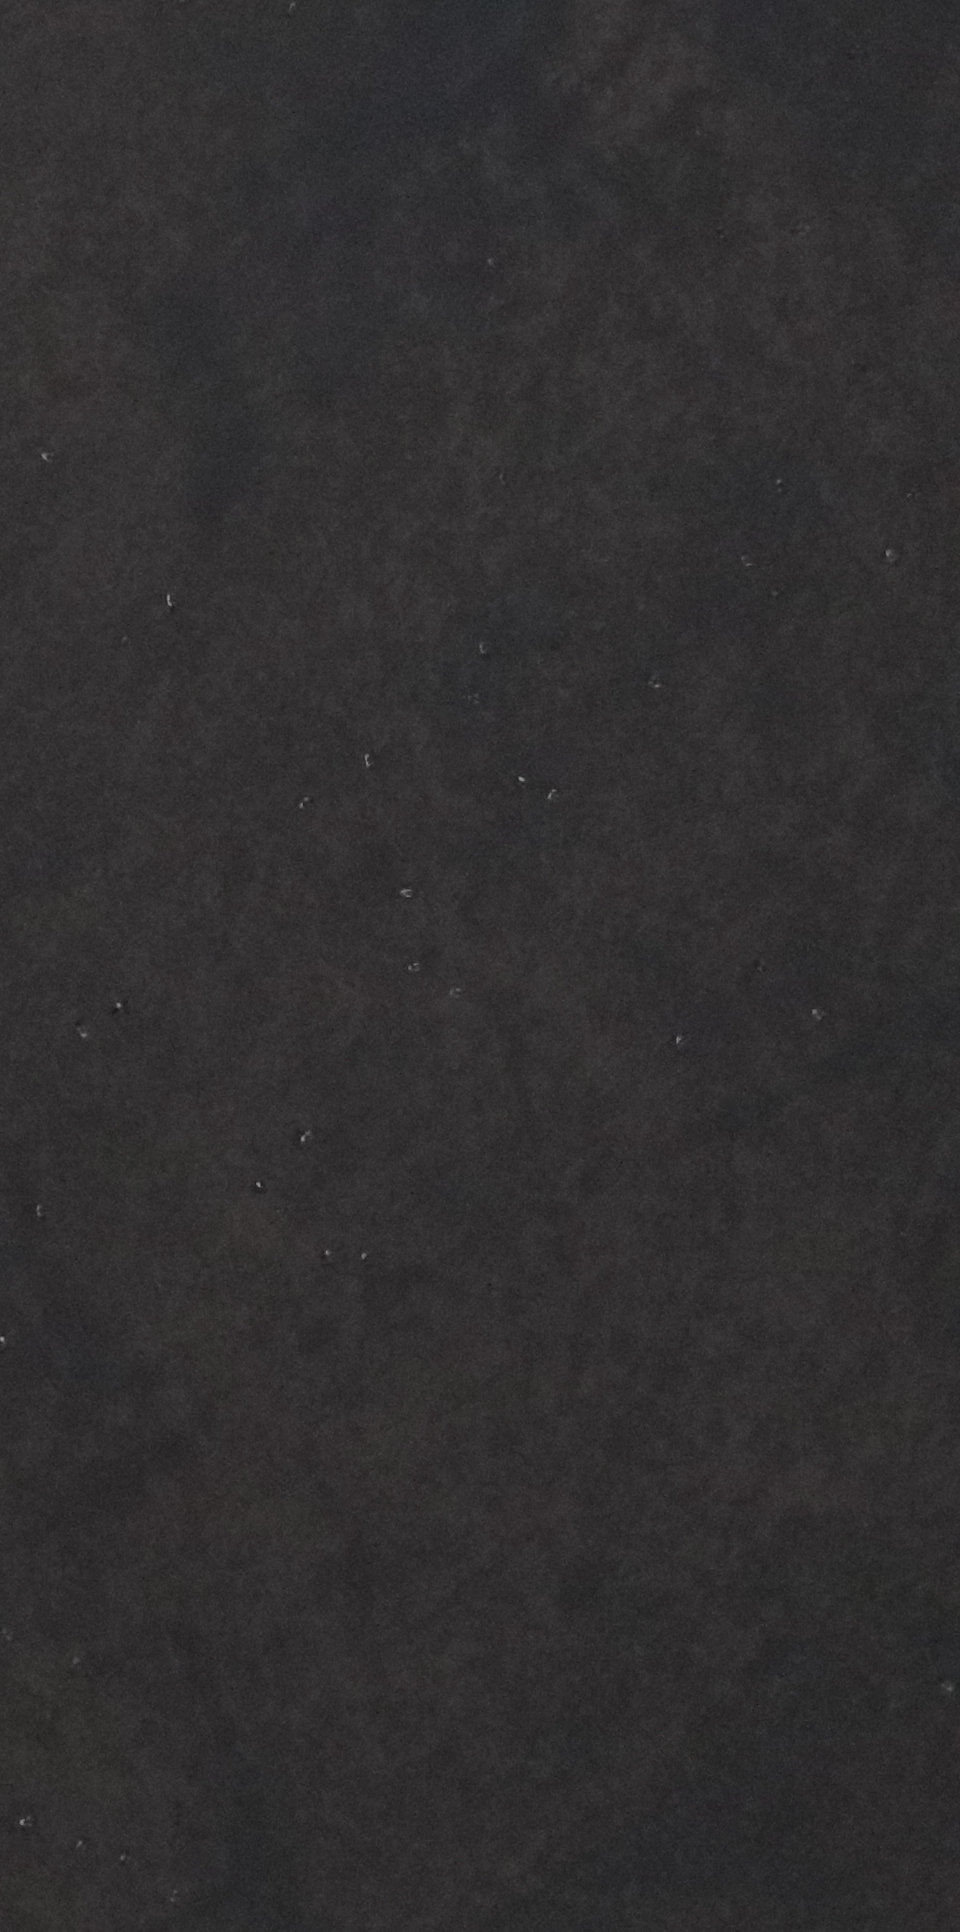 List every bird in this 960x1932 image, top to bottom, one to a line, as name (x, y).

other bird (183, 1)
other bird (294, 13)
brant (45, 452)
other bird (504, 479)
other bird (778, 484)
other bird (917, 493)
other bird (892, 557)
other bird (747, 559)
other bird (775, 593)
brant (174, 601)
brant (480, 640)
brant (124, 647)
brant (653, 682)
brant (469, 702)
brant (368, 765)
brant (519, 783)
brant (554, 796)
brant (305, 802)
brant (407, 886)
brant (411, 968)
brant (763, 973)
brant (451, 1002)
brant (126, 1012)
brant (825, 1018)
brant (89, 1030)
brant (682, 1043)
brant (305, 1144)
brant (260, 1186)
brant (39, 1222)
brant (330, 1256)
brant (372, 1257)
brant (5, 1352)
brant (3, 1637)
brant (69, 1659)
brant (26, 1815)
brant (90, 1852)
brant (126, 1861)
brant (180, 1895)